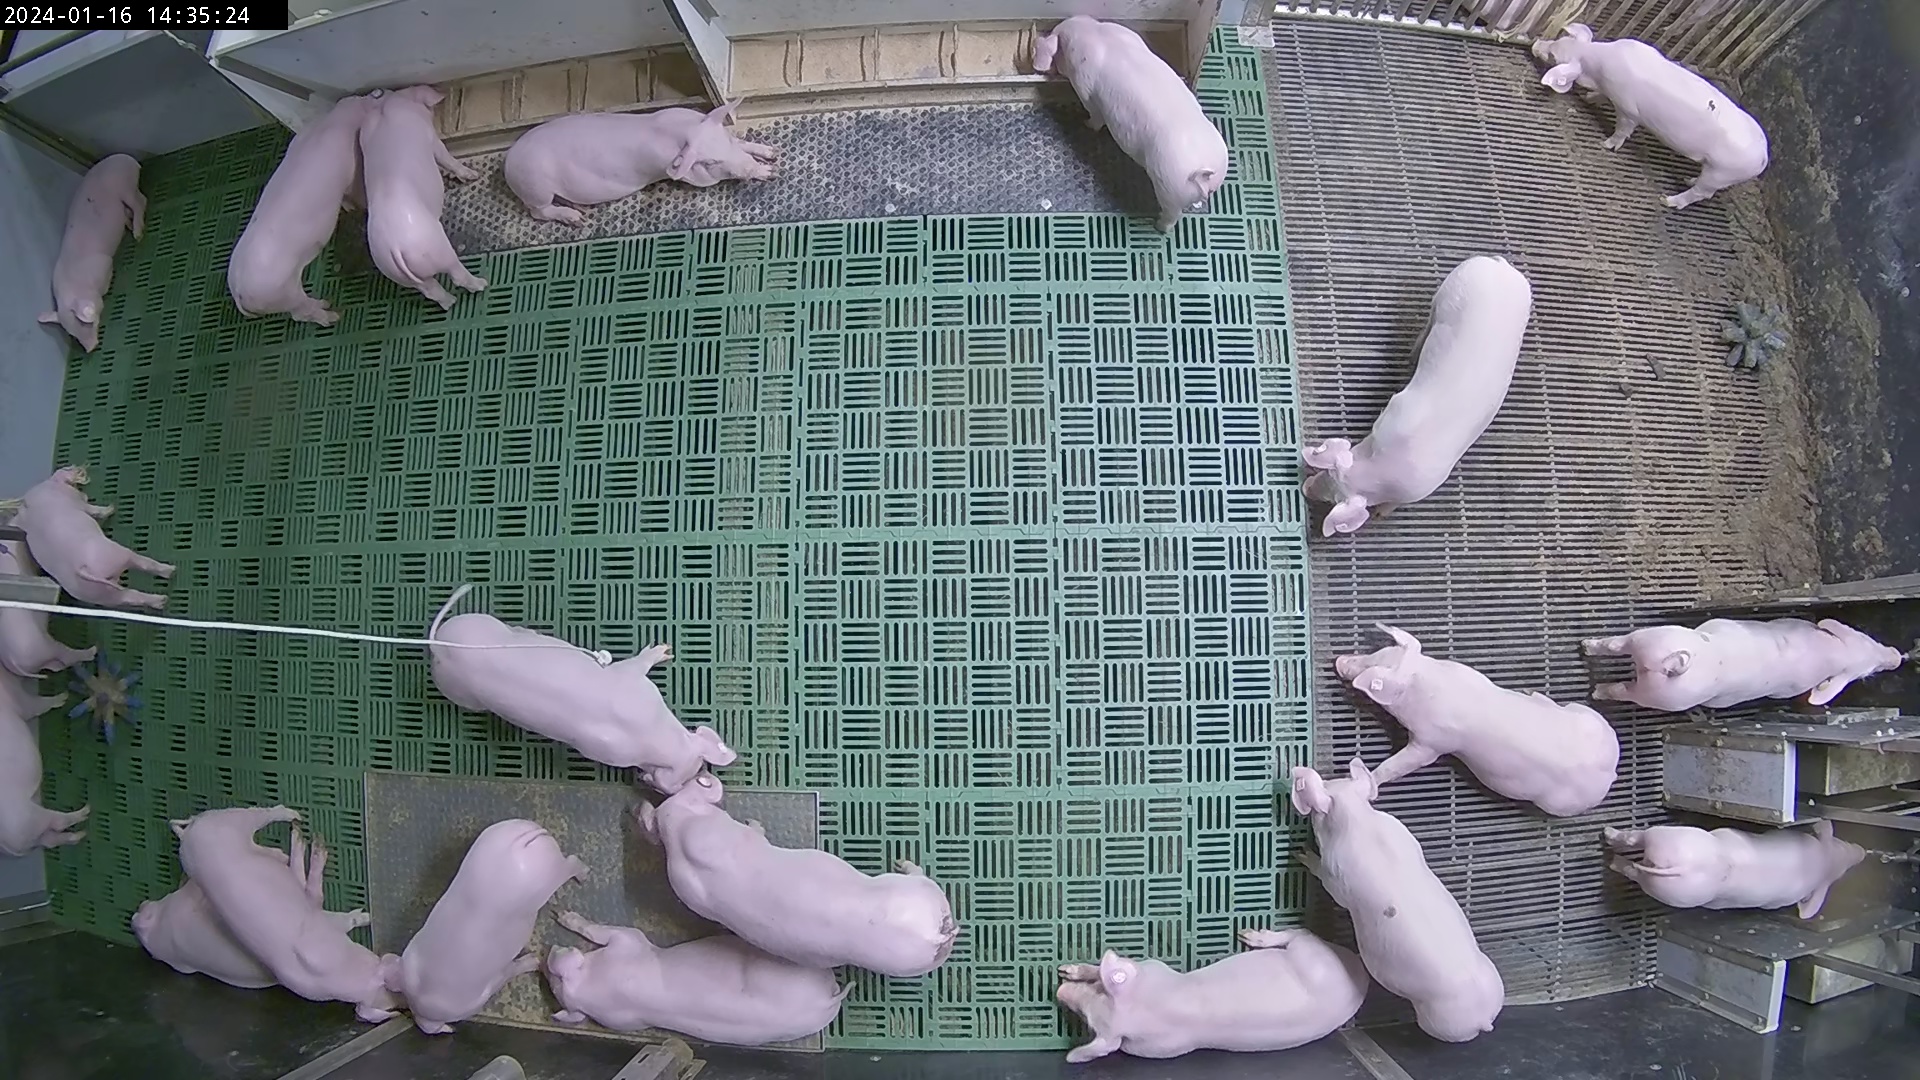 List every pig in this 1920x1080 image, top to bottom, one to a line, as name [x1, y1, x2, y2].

pig [1462, 0, 1554, 32]
pig [1029, 11, 1228, 232]
pig [1528, 22, 1771, 210]
pig [357, 84, 489, 309]
pig [499, 92, 780, 228]
pig [227, 95, 368, 326]
pig [35, 151, 145, 355]
pig [1298, 252, 1532, 540]
pig [16, 466, 174, 609]
pig [1, 516, 100, 680]
pig [426, 579, 737, 796]
pig [1578, 616, 1902, 716]
pig [1330, 622, 1623, 819]
pig [2, 665, 93, 855]
pig [1286, 758, 1503, 1045]
pig [630, 770, 960, 978]
pig [169, 804, 407, 1025]
pig [1601, 816, 1867, 918]
pig [383, 820, 591, 1037]
pig [132, 822, 327, 989]
pig [537, 911, 850, 1046]
pig [1055, 926, 1372, 1063]